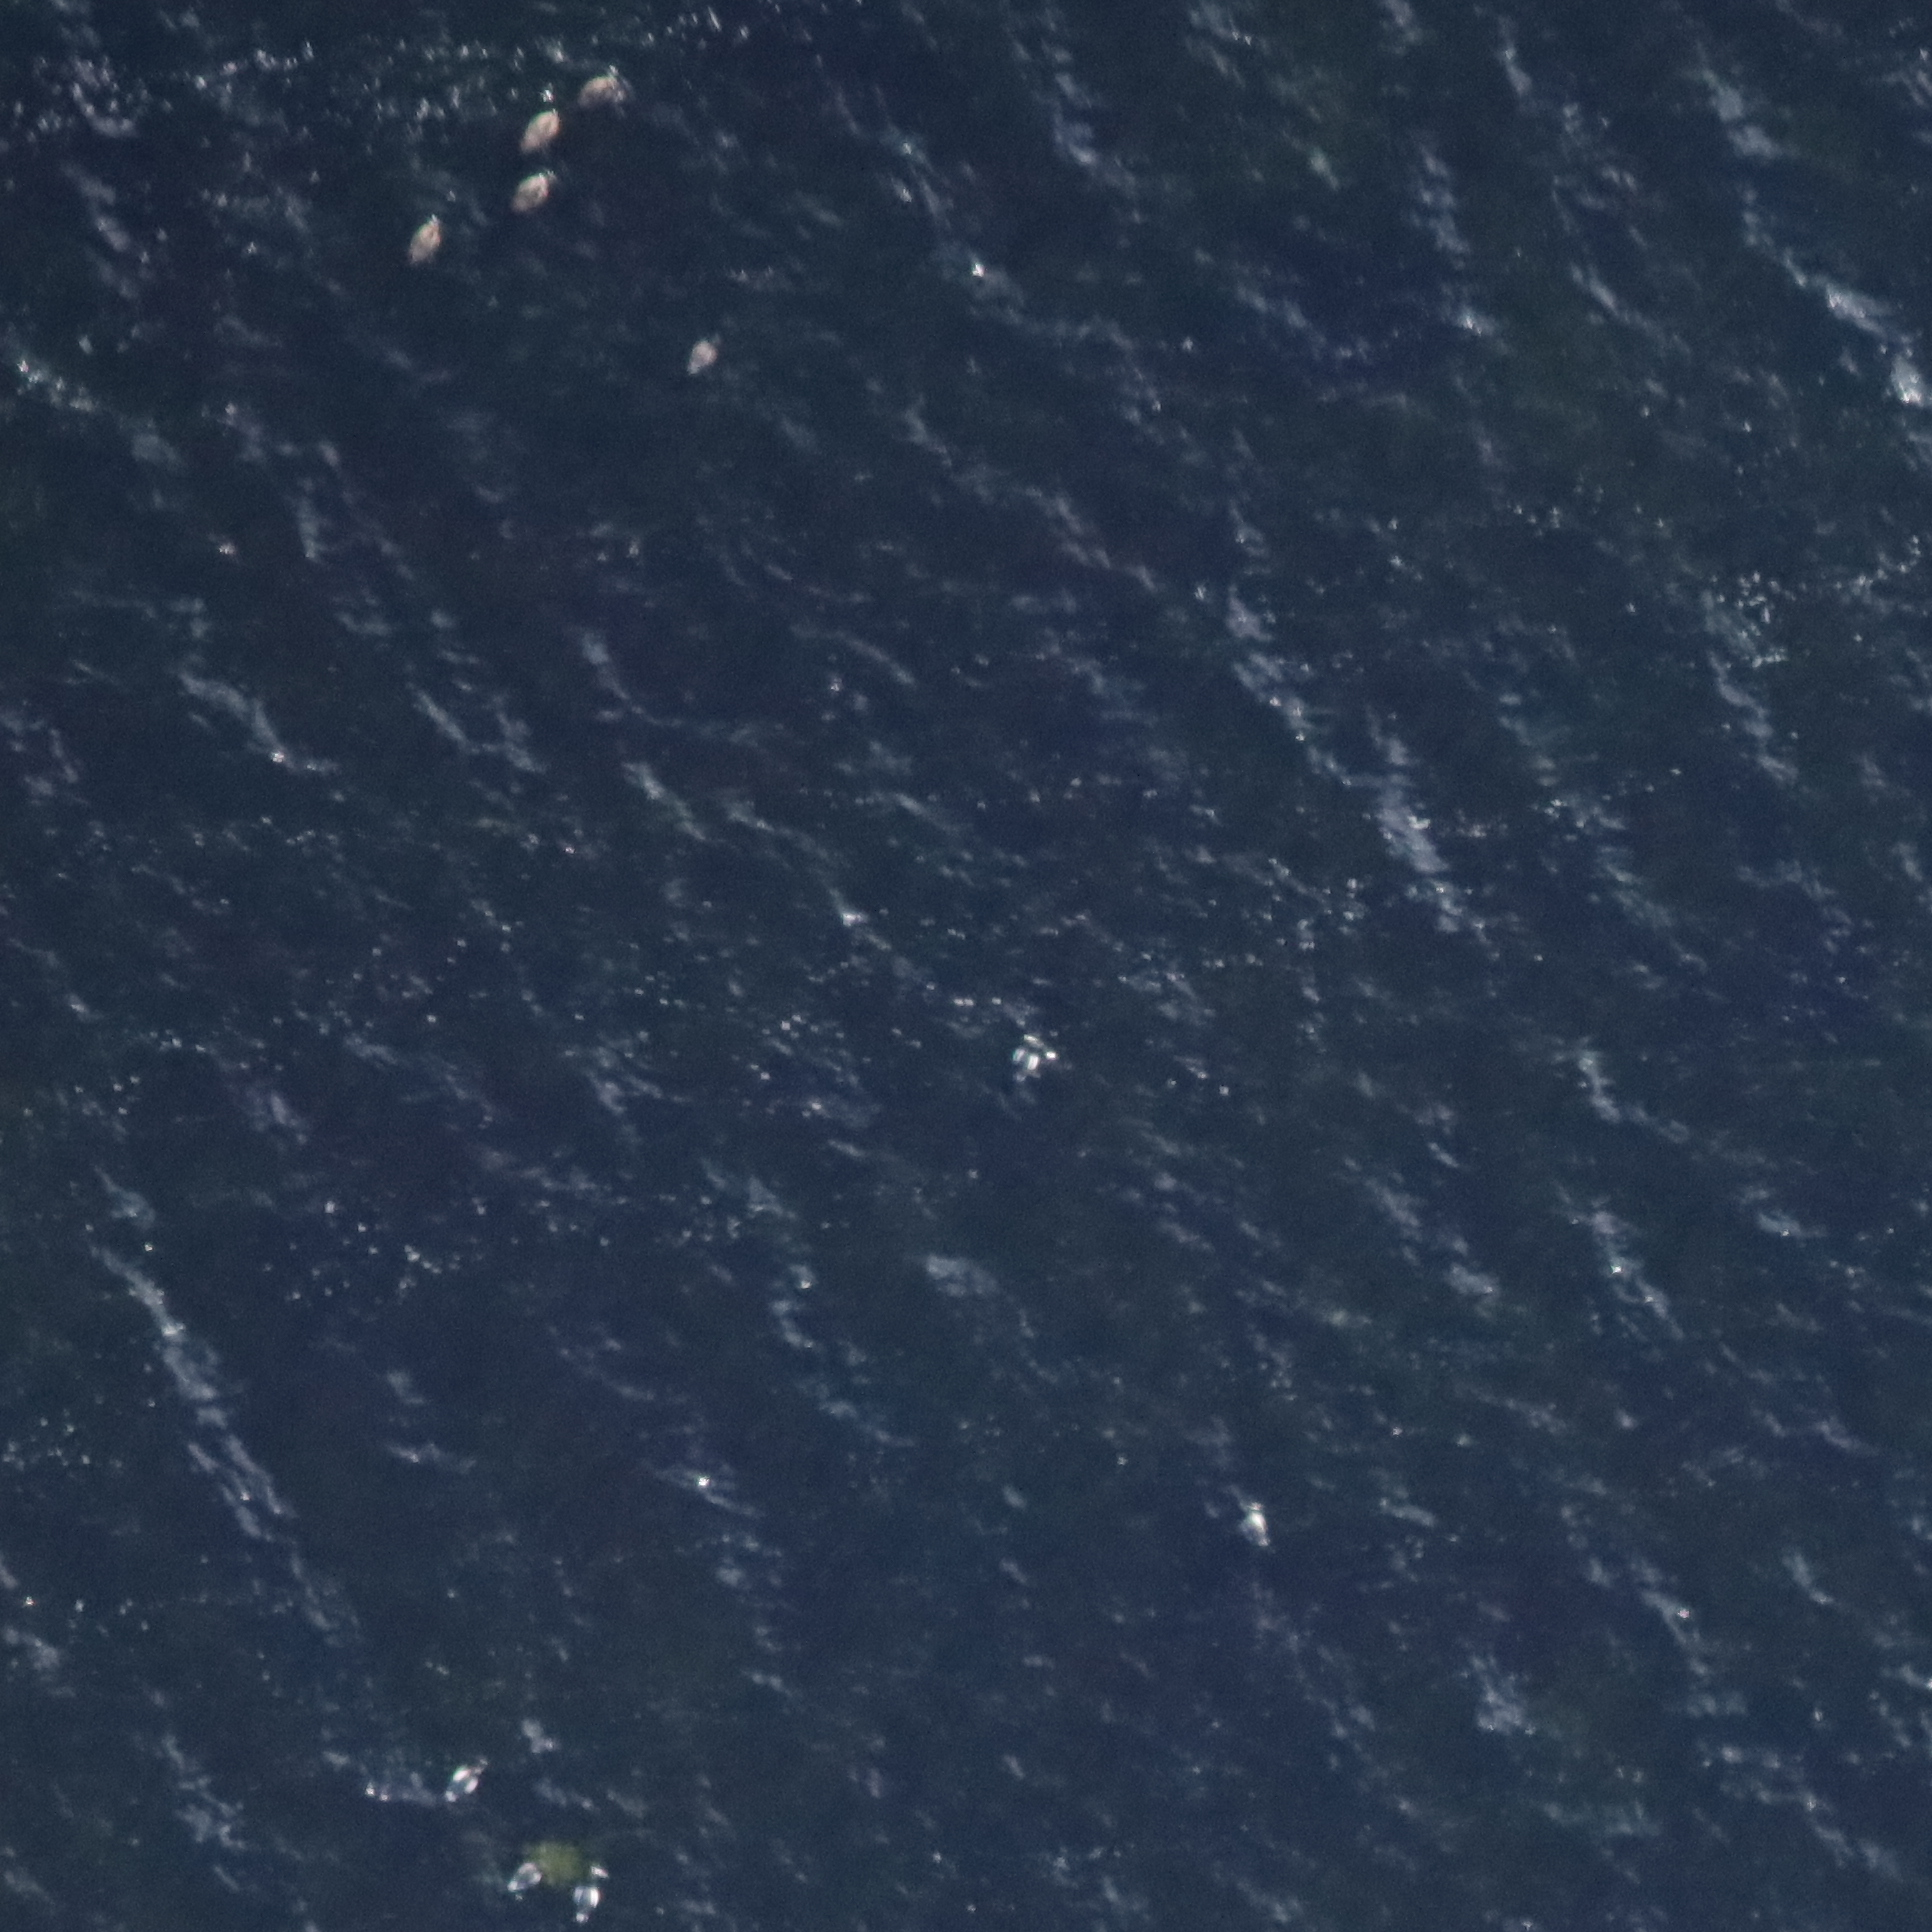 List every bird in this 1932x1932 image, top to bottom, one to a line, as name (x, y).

Canada goose (600, 94)
Canada goose (541, 131)
Canada goose (522, 192)
Canada goose (426, 239)
brant (702, 357)
brant (1022, 1059)
brant (1252, 1528)
brant (462, 1782)
brant (529, 1878)
brant (585, 1903)